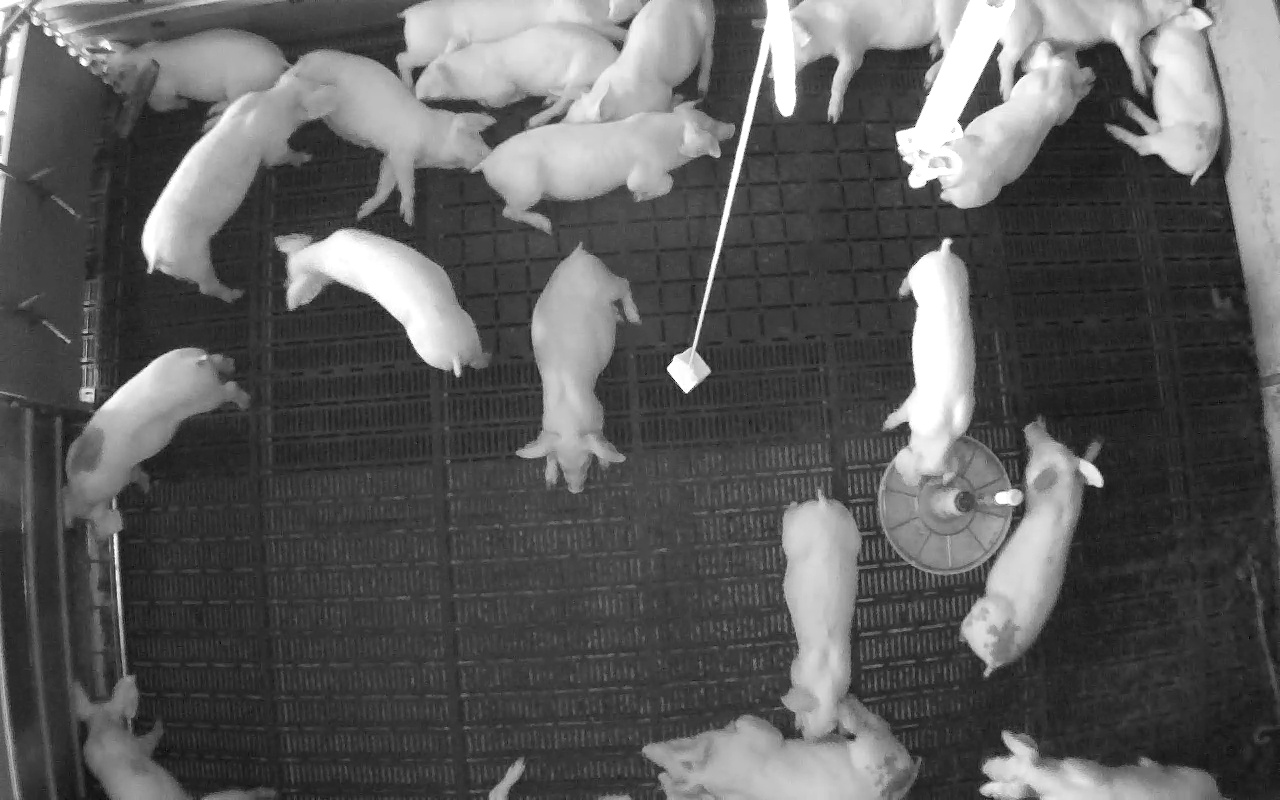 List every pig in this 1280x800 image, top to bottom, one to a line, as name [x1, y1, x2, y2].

pig [392, 0, 648, 90]
pig [548, 0, 717, 125]
pig [751, 1, 970, 128]
pig [989, 1, 1195, 106]
pig [1102, 5, 1225, 185]
pig [98, 23, 295, 132]
pig [415, 23, 623, 130]
pig [940, 38, 1098, 212]
pig [297, 47, 498, 227]
pig [136, 60, 343, 308]
pig [467, 98, 738, 235]
pig [274, 227, 498, 378]
pig [882, 234, 978, 489]
pig [514, 242, 640, 495]
pig [61, 344, 251, 538]
pig [951, 414, 1108, 680]
pig [781, 490, 862, 741]
pig [65, 673, 193, 799]
pig [640, 694, 920, 799]
pig [974, 727, 1223, 799]